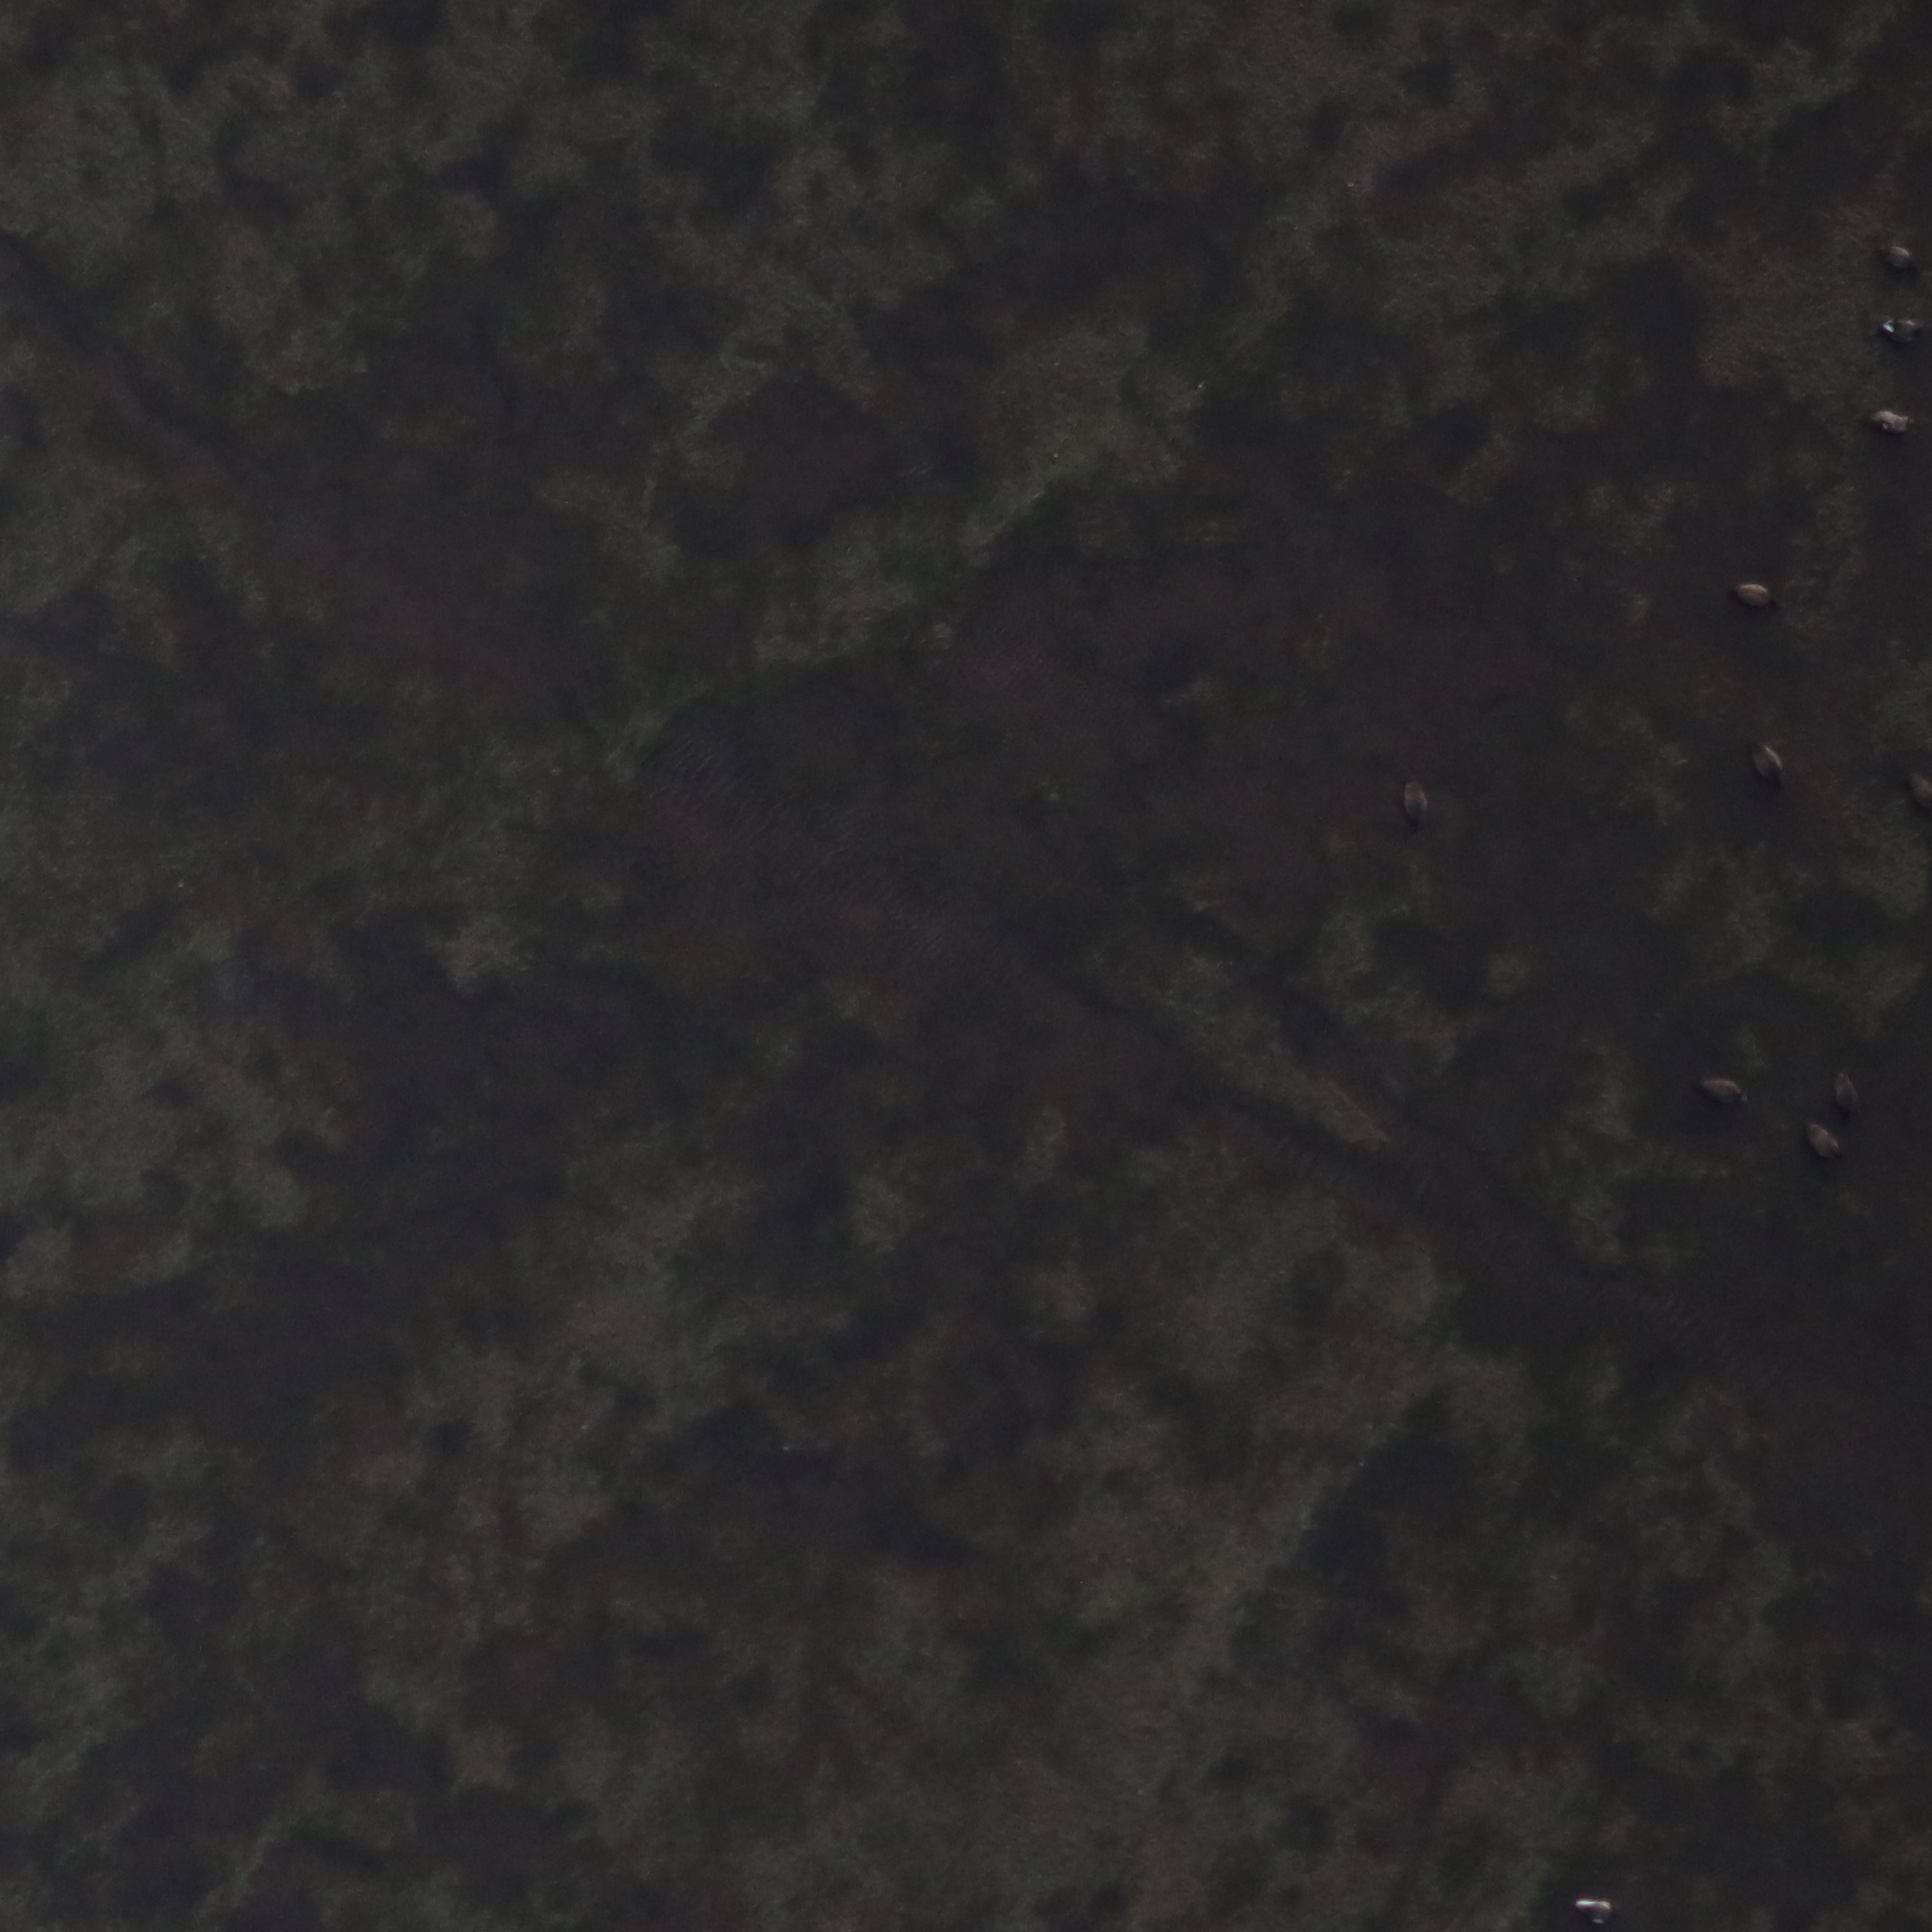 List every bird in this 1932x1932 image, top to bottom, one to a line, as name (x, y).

Canada goose (1897, 257)
brant (1903, 326)
Canada goose (1895, 417)
Canada goose (1755, 596)
Canada goose (1764, 757)
Canada goose (1925, 792)
Canada goose (1415, 803)
Canada goose (1722, 1090)
Canada goose (1849, 1093)
Canada goose (1822, 1141)
brant (1595, 1910)